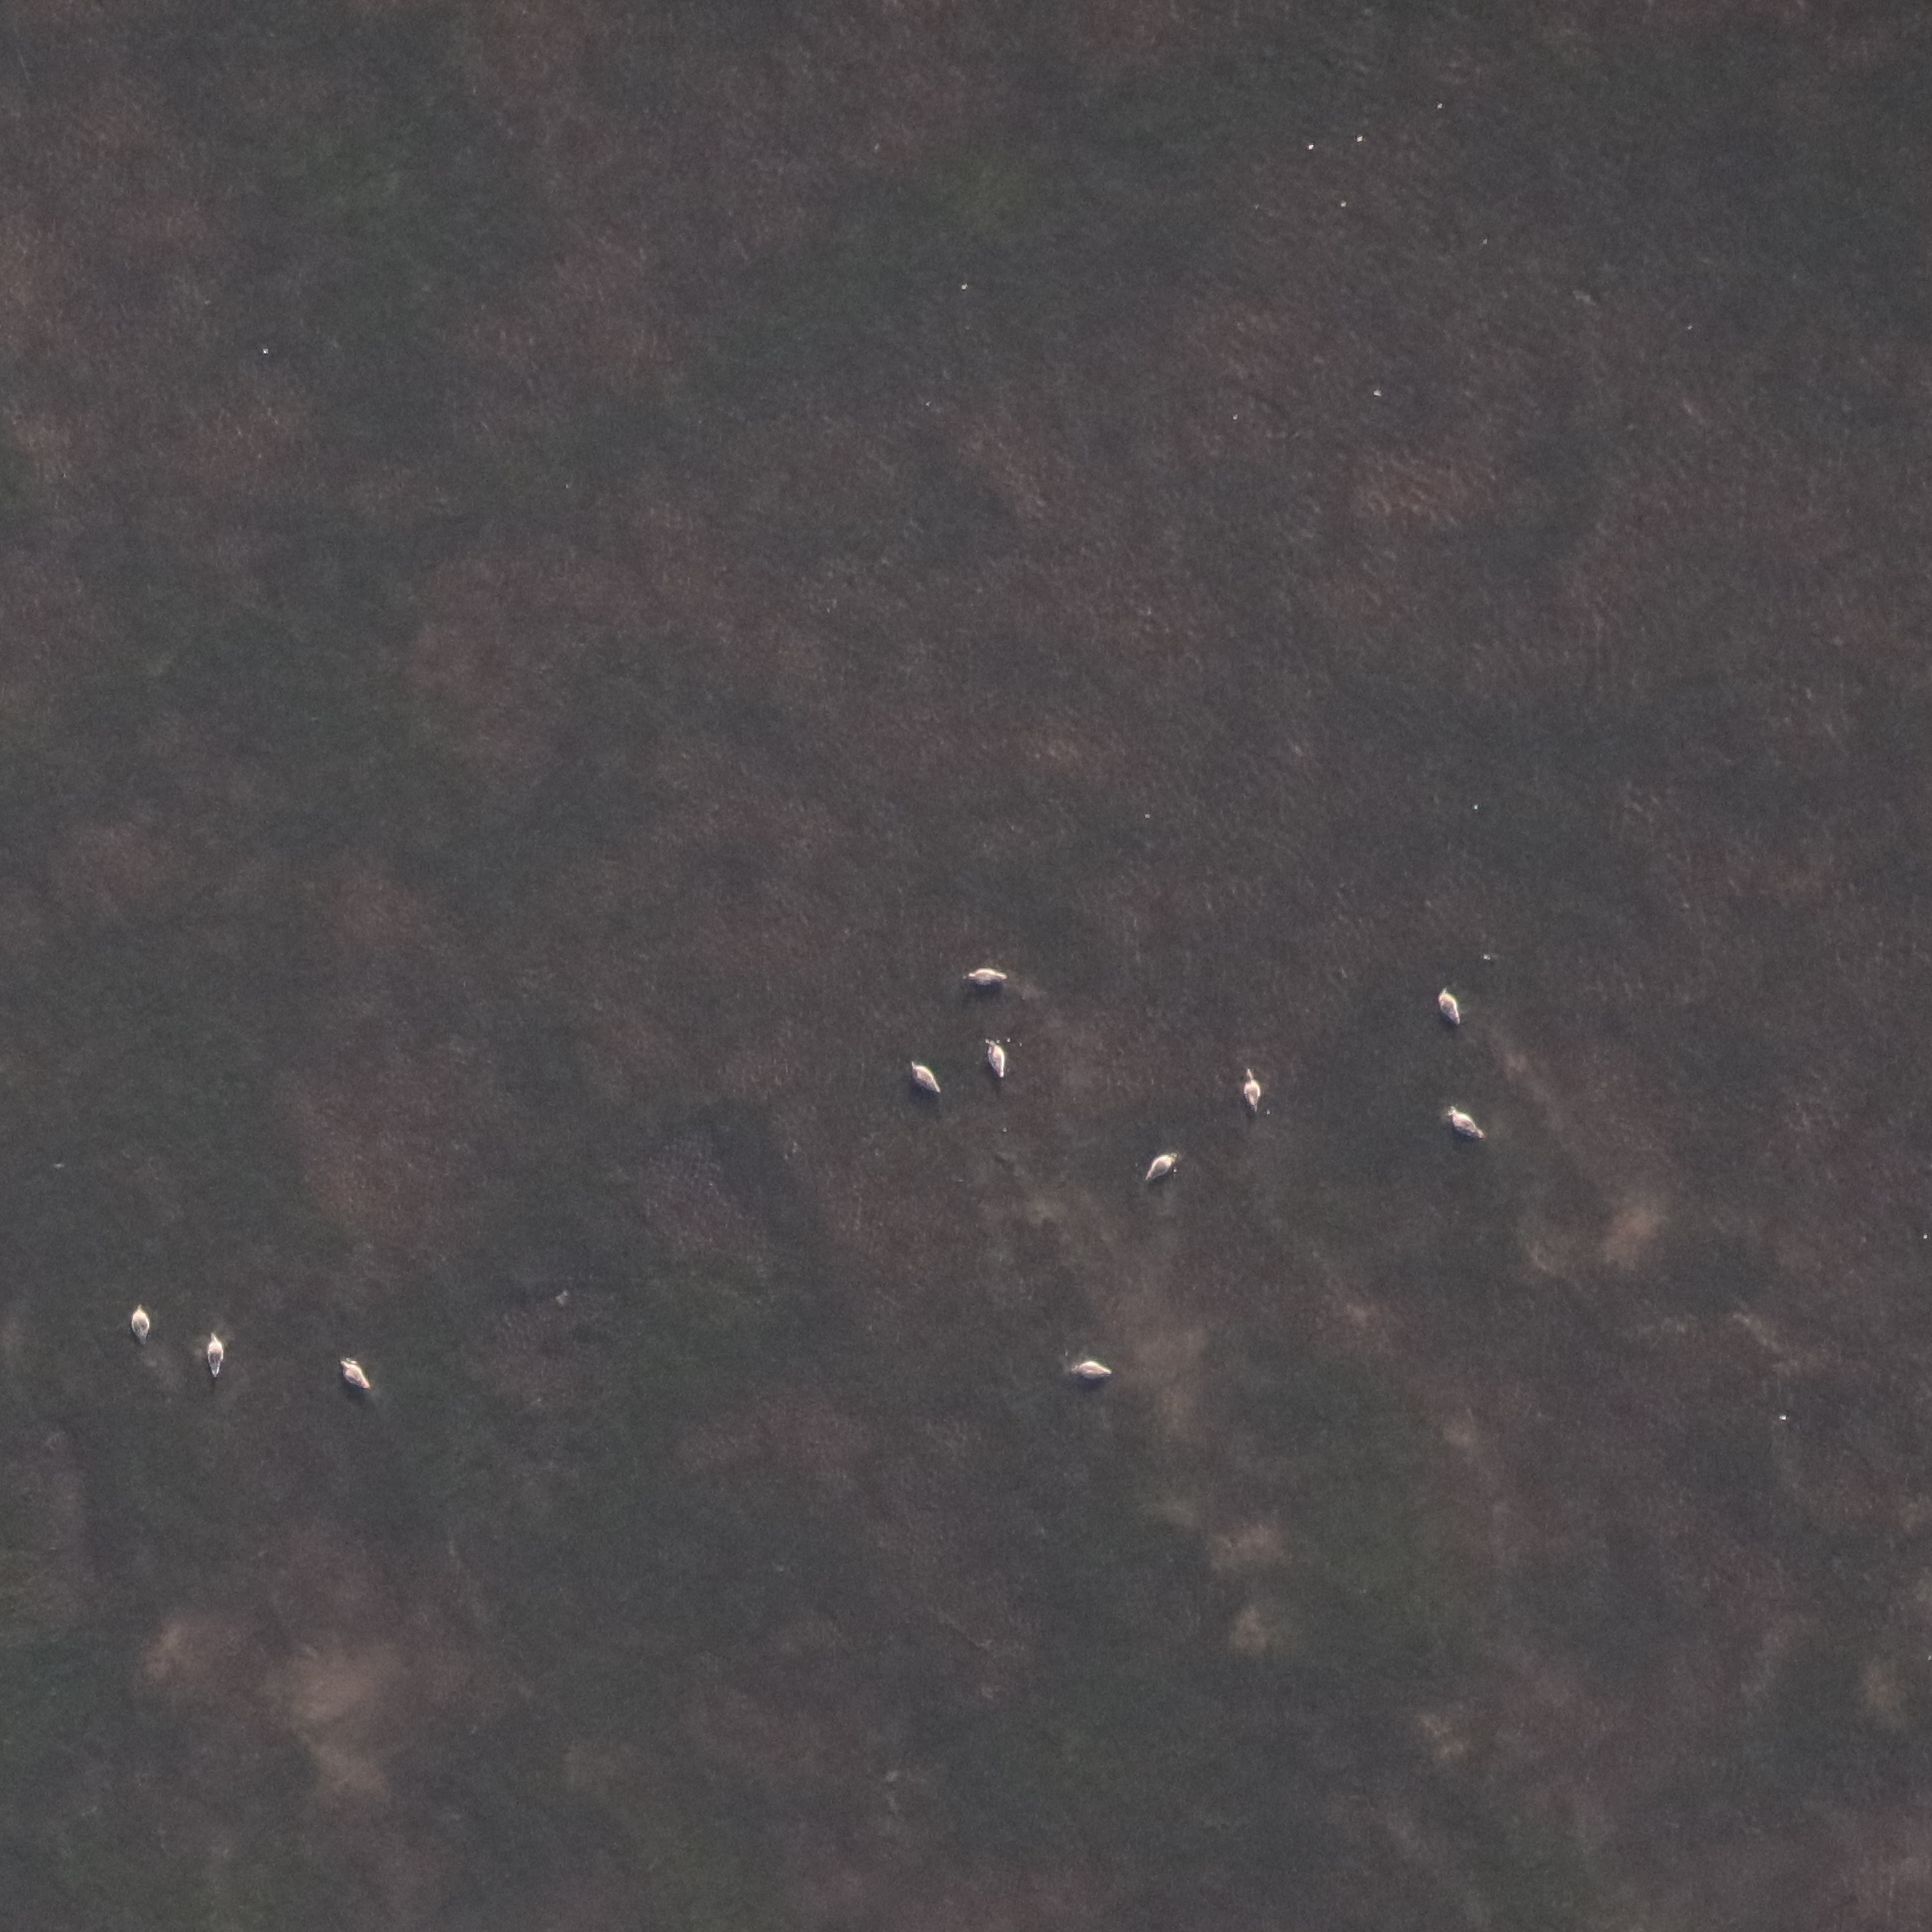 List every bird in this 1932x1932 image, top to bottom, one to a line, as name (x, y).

other bird (986, 978)
other bird (1448, 1006)
other bird (996, 1058)
other bird (929, 1074)
other bird (1249, 1089)
other bird (1464, 1124)
other bird (1165, 1165)
other bird (146, 1319)
other bird (212, 1353)
other bird (1090, 1371)
other bird (351, 1373)